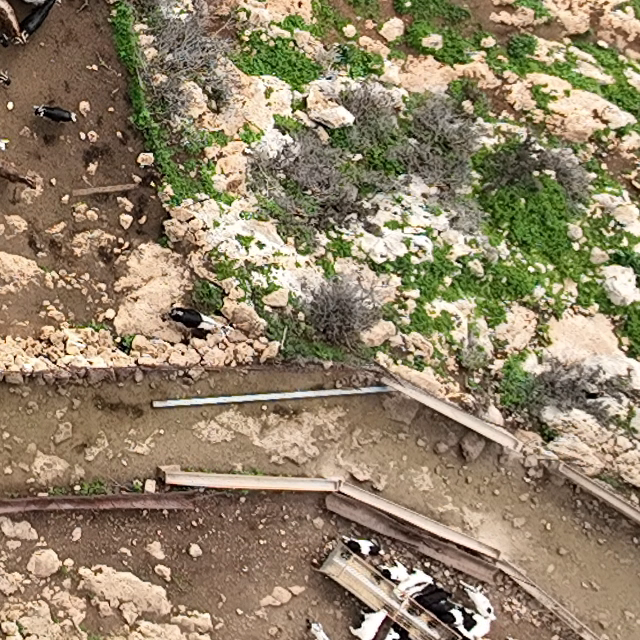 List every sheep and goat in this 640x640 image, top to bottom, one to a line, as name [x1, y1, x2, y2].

goat [0, 0, 29, 46]
goat [4, 0, 67, 4]
goat [19, 0, 61, 37]
goat [0, 16, 9, 48]
goat [0, 46, 12, 86]
goat [31, 105, 78, 124]
goat [0, 109, 9, 151]
goat [0, 151, 37, 190]
goat [167, 307, 236, 336]
goat [340, 534, 386, 555]
goat [377, 560, 412, 582]
goat [390, 568, 433, 599]
goat [460, 579, 497, 622]
goat [399, 582, 436, 611]
goat [404, 587, 453, 615]
goat [429, 597, 457, 615]
goat [348, 606, 392, 639]
goat [427, 610, 473, 627]
goat [453, 615, 493, 639]
goat [385, 619, 410, 639]
goat [306, 622, 329, 639]